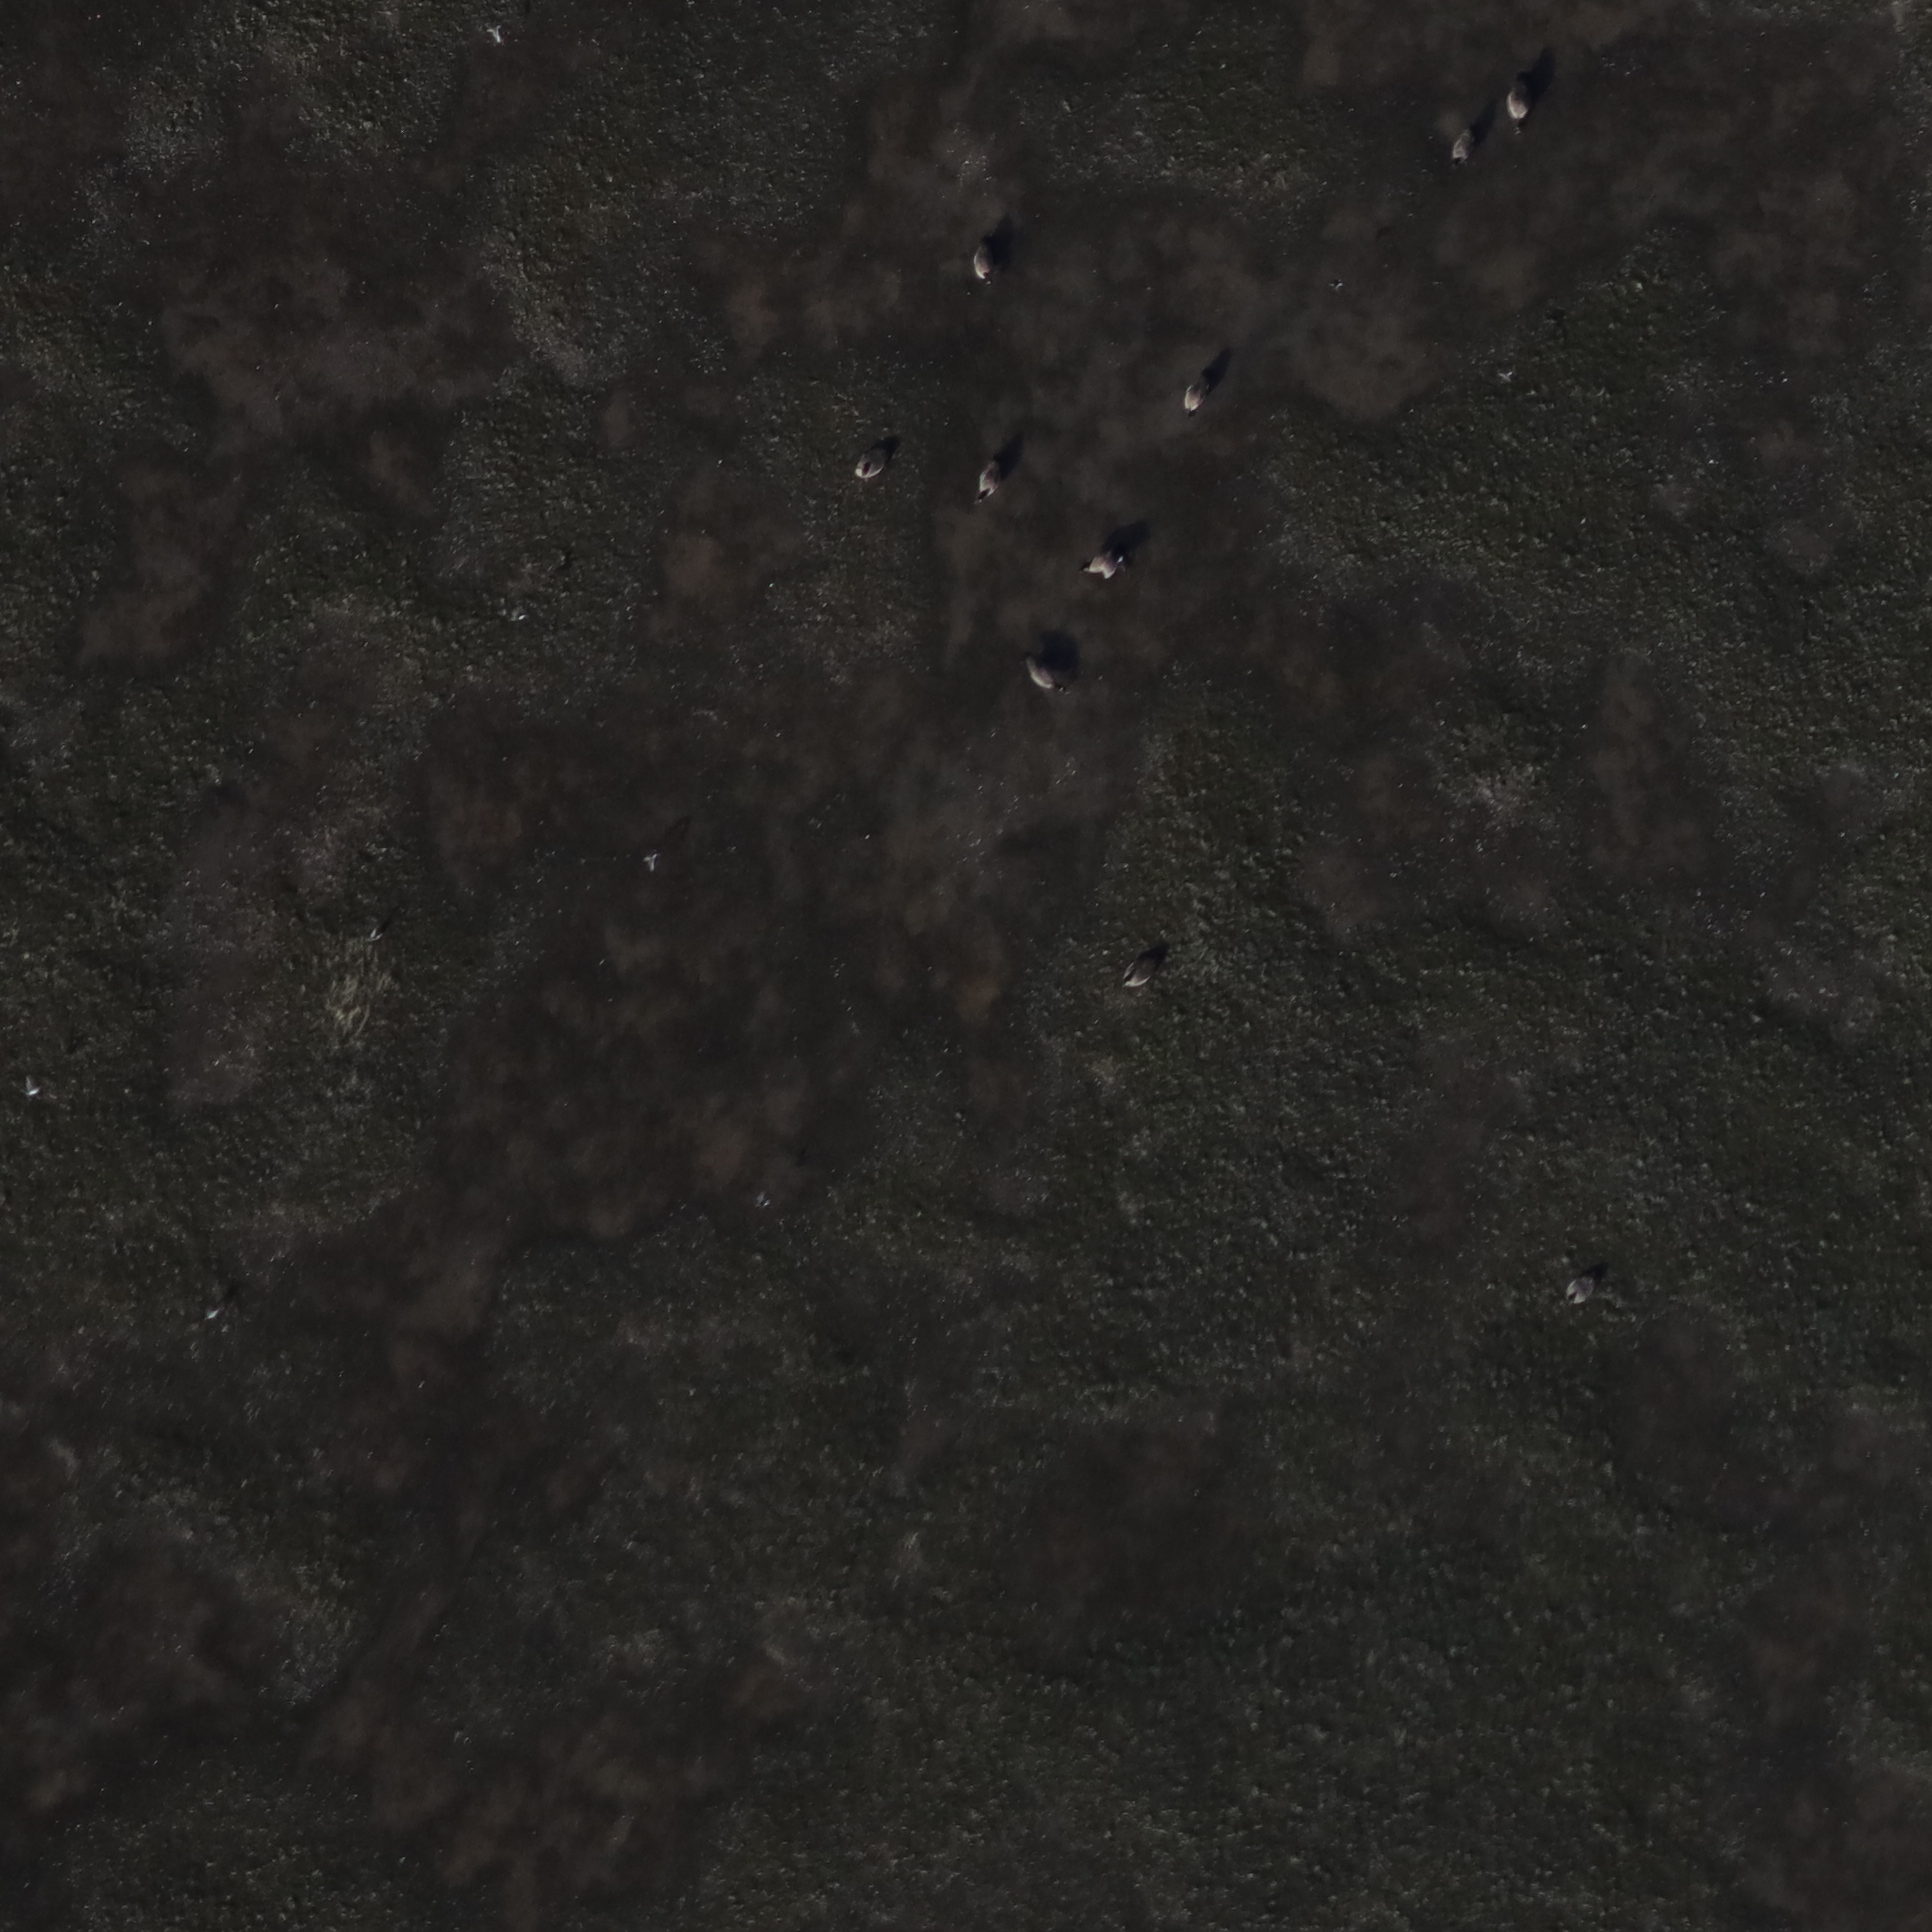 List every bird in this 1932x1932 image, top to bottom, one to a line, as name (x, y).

Canada goose (1519, 107)
Canada goose (1458, 152)
Canada goose (988, 267)
Canada goose (1190, 395)
Canada goose (876, 467)
Canada goose (992, 485)
Canada goose (1103, 567)
Canada goose (1042, 679)
Canada goose (1141, 975)
Canada goose (1584, 1295)